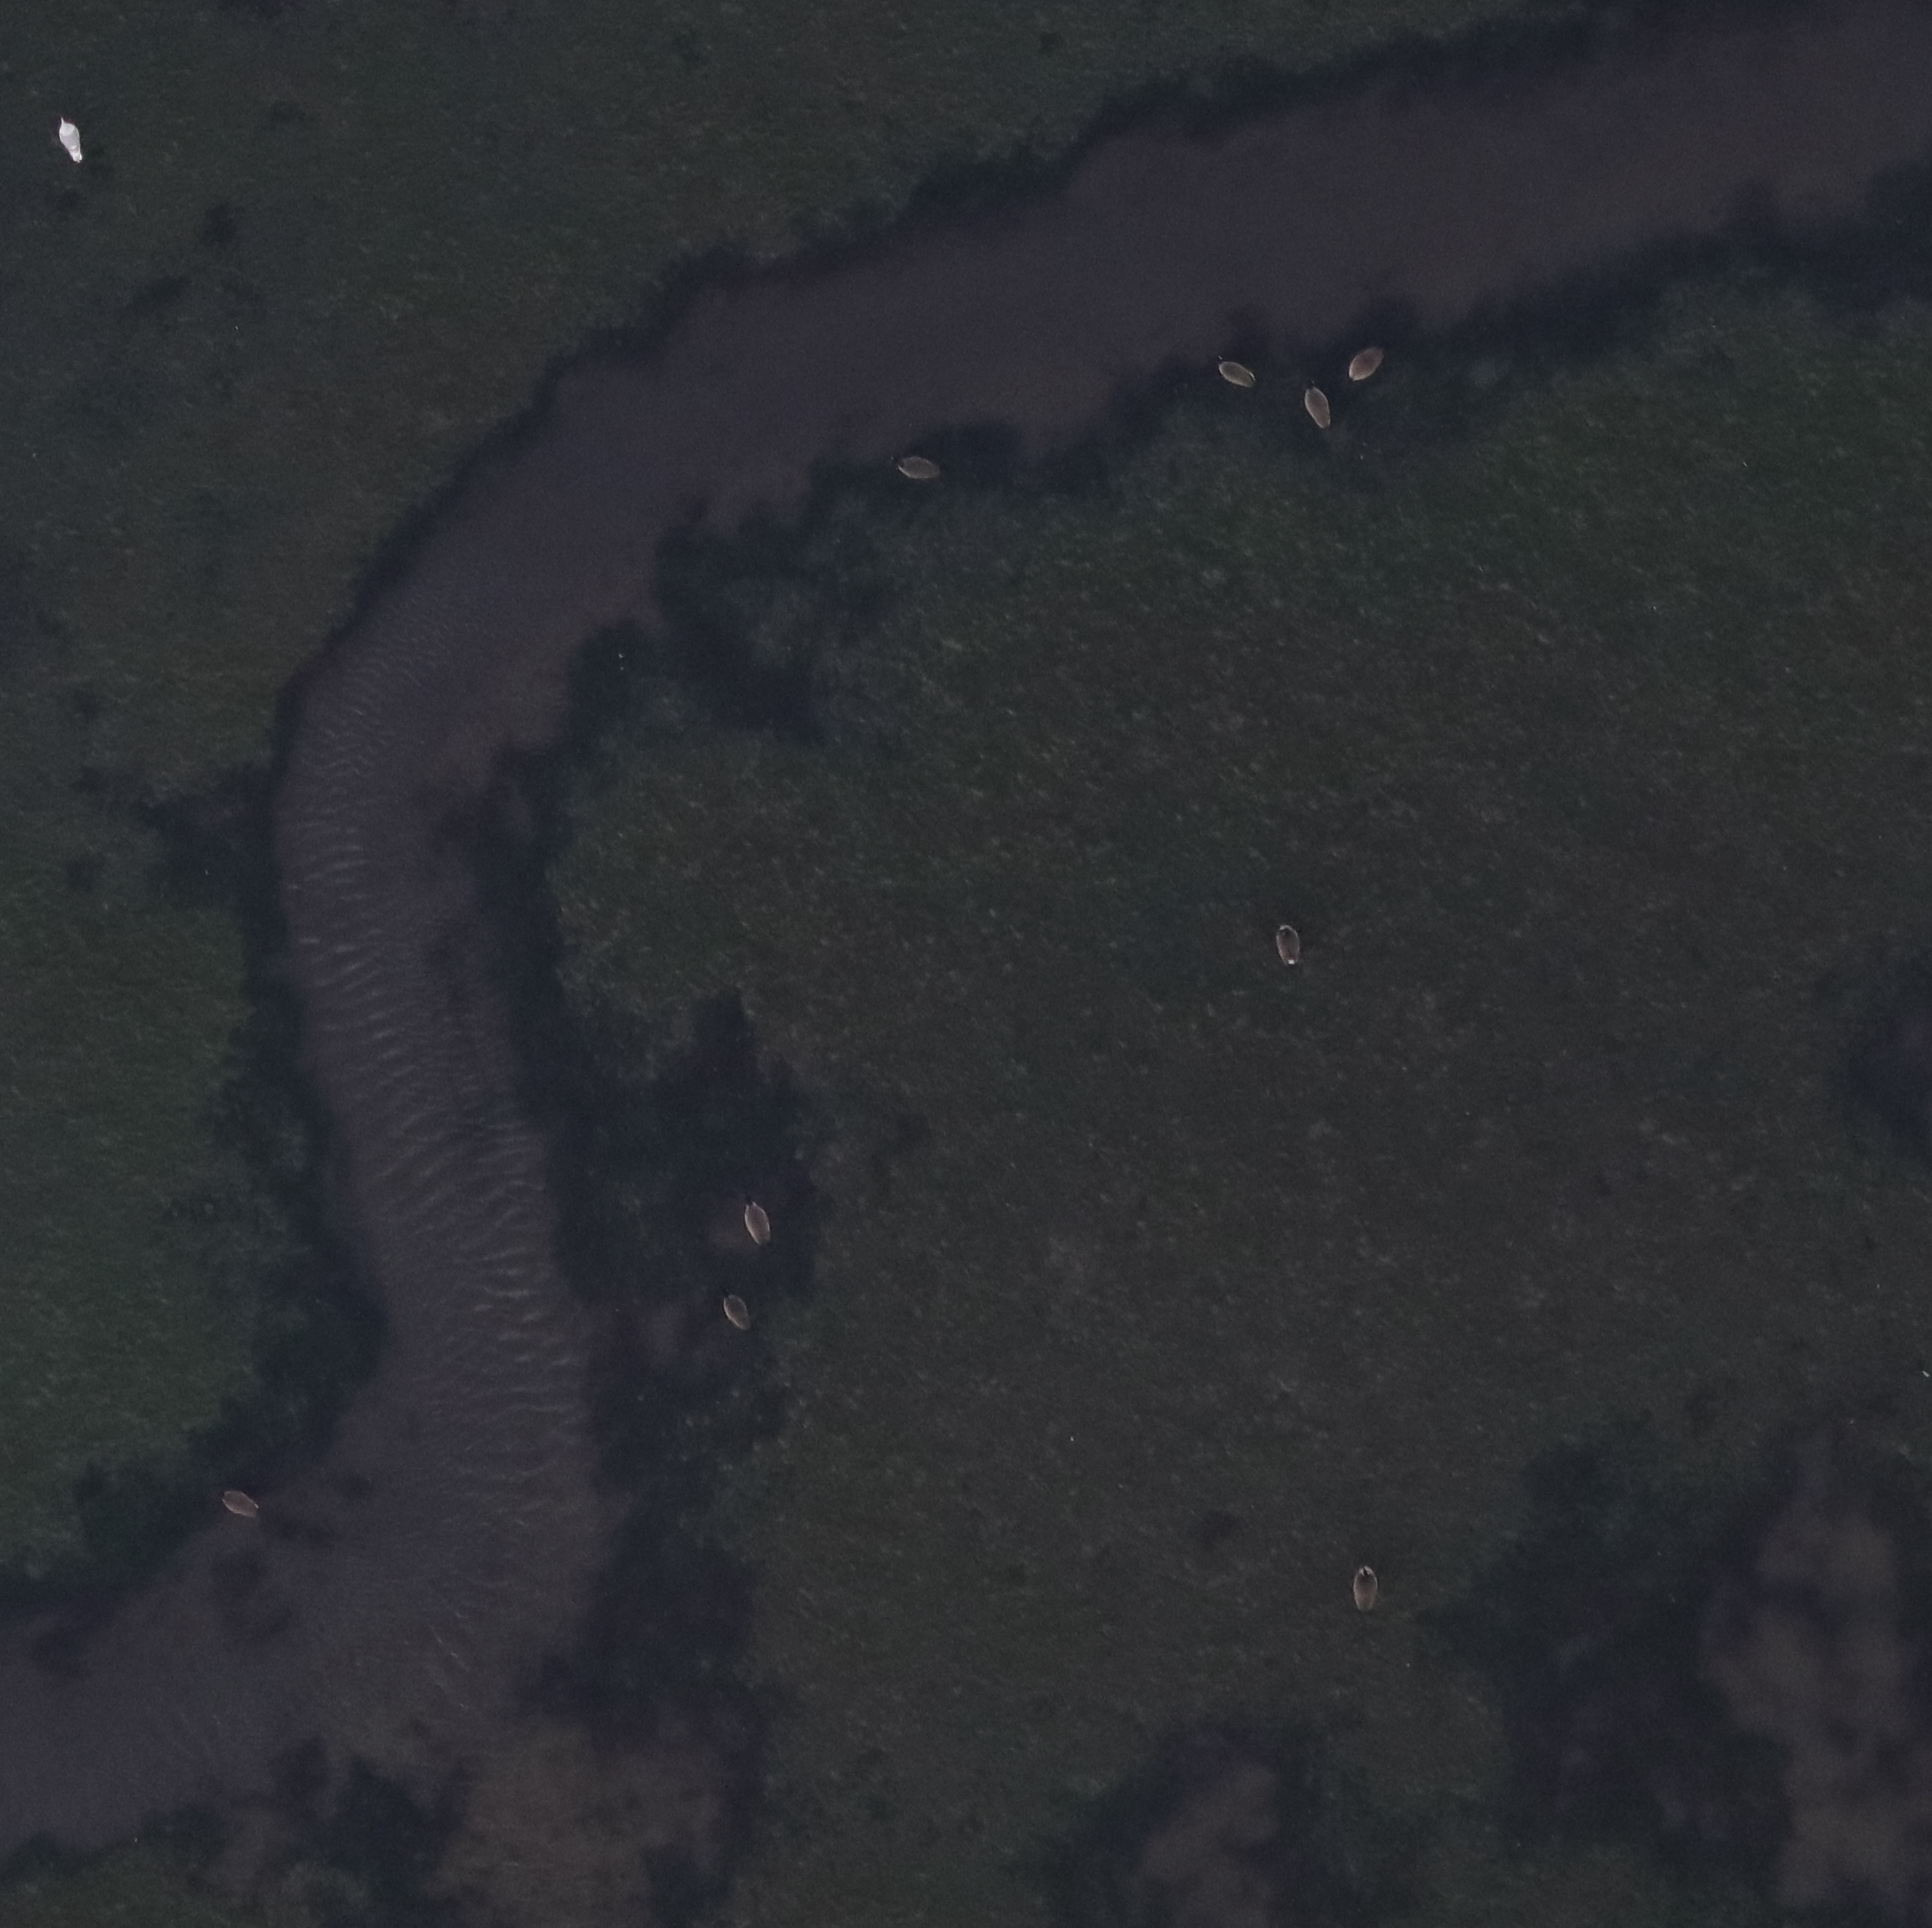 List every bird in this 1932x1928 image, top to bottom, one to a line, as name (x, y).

gull (71, 141)
Canada goose (1366, 366)
Canada goose (1240, 375)
Canada goose (1317, 406)
Canada goose (921, 468)
Canada goose (1291, 947)
Canada goose (757, 1222)
Canada goose (737, 1311)
Canada goose (239, 1503)
Canada goose (1366, 1591)